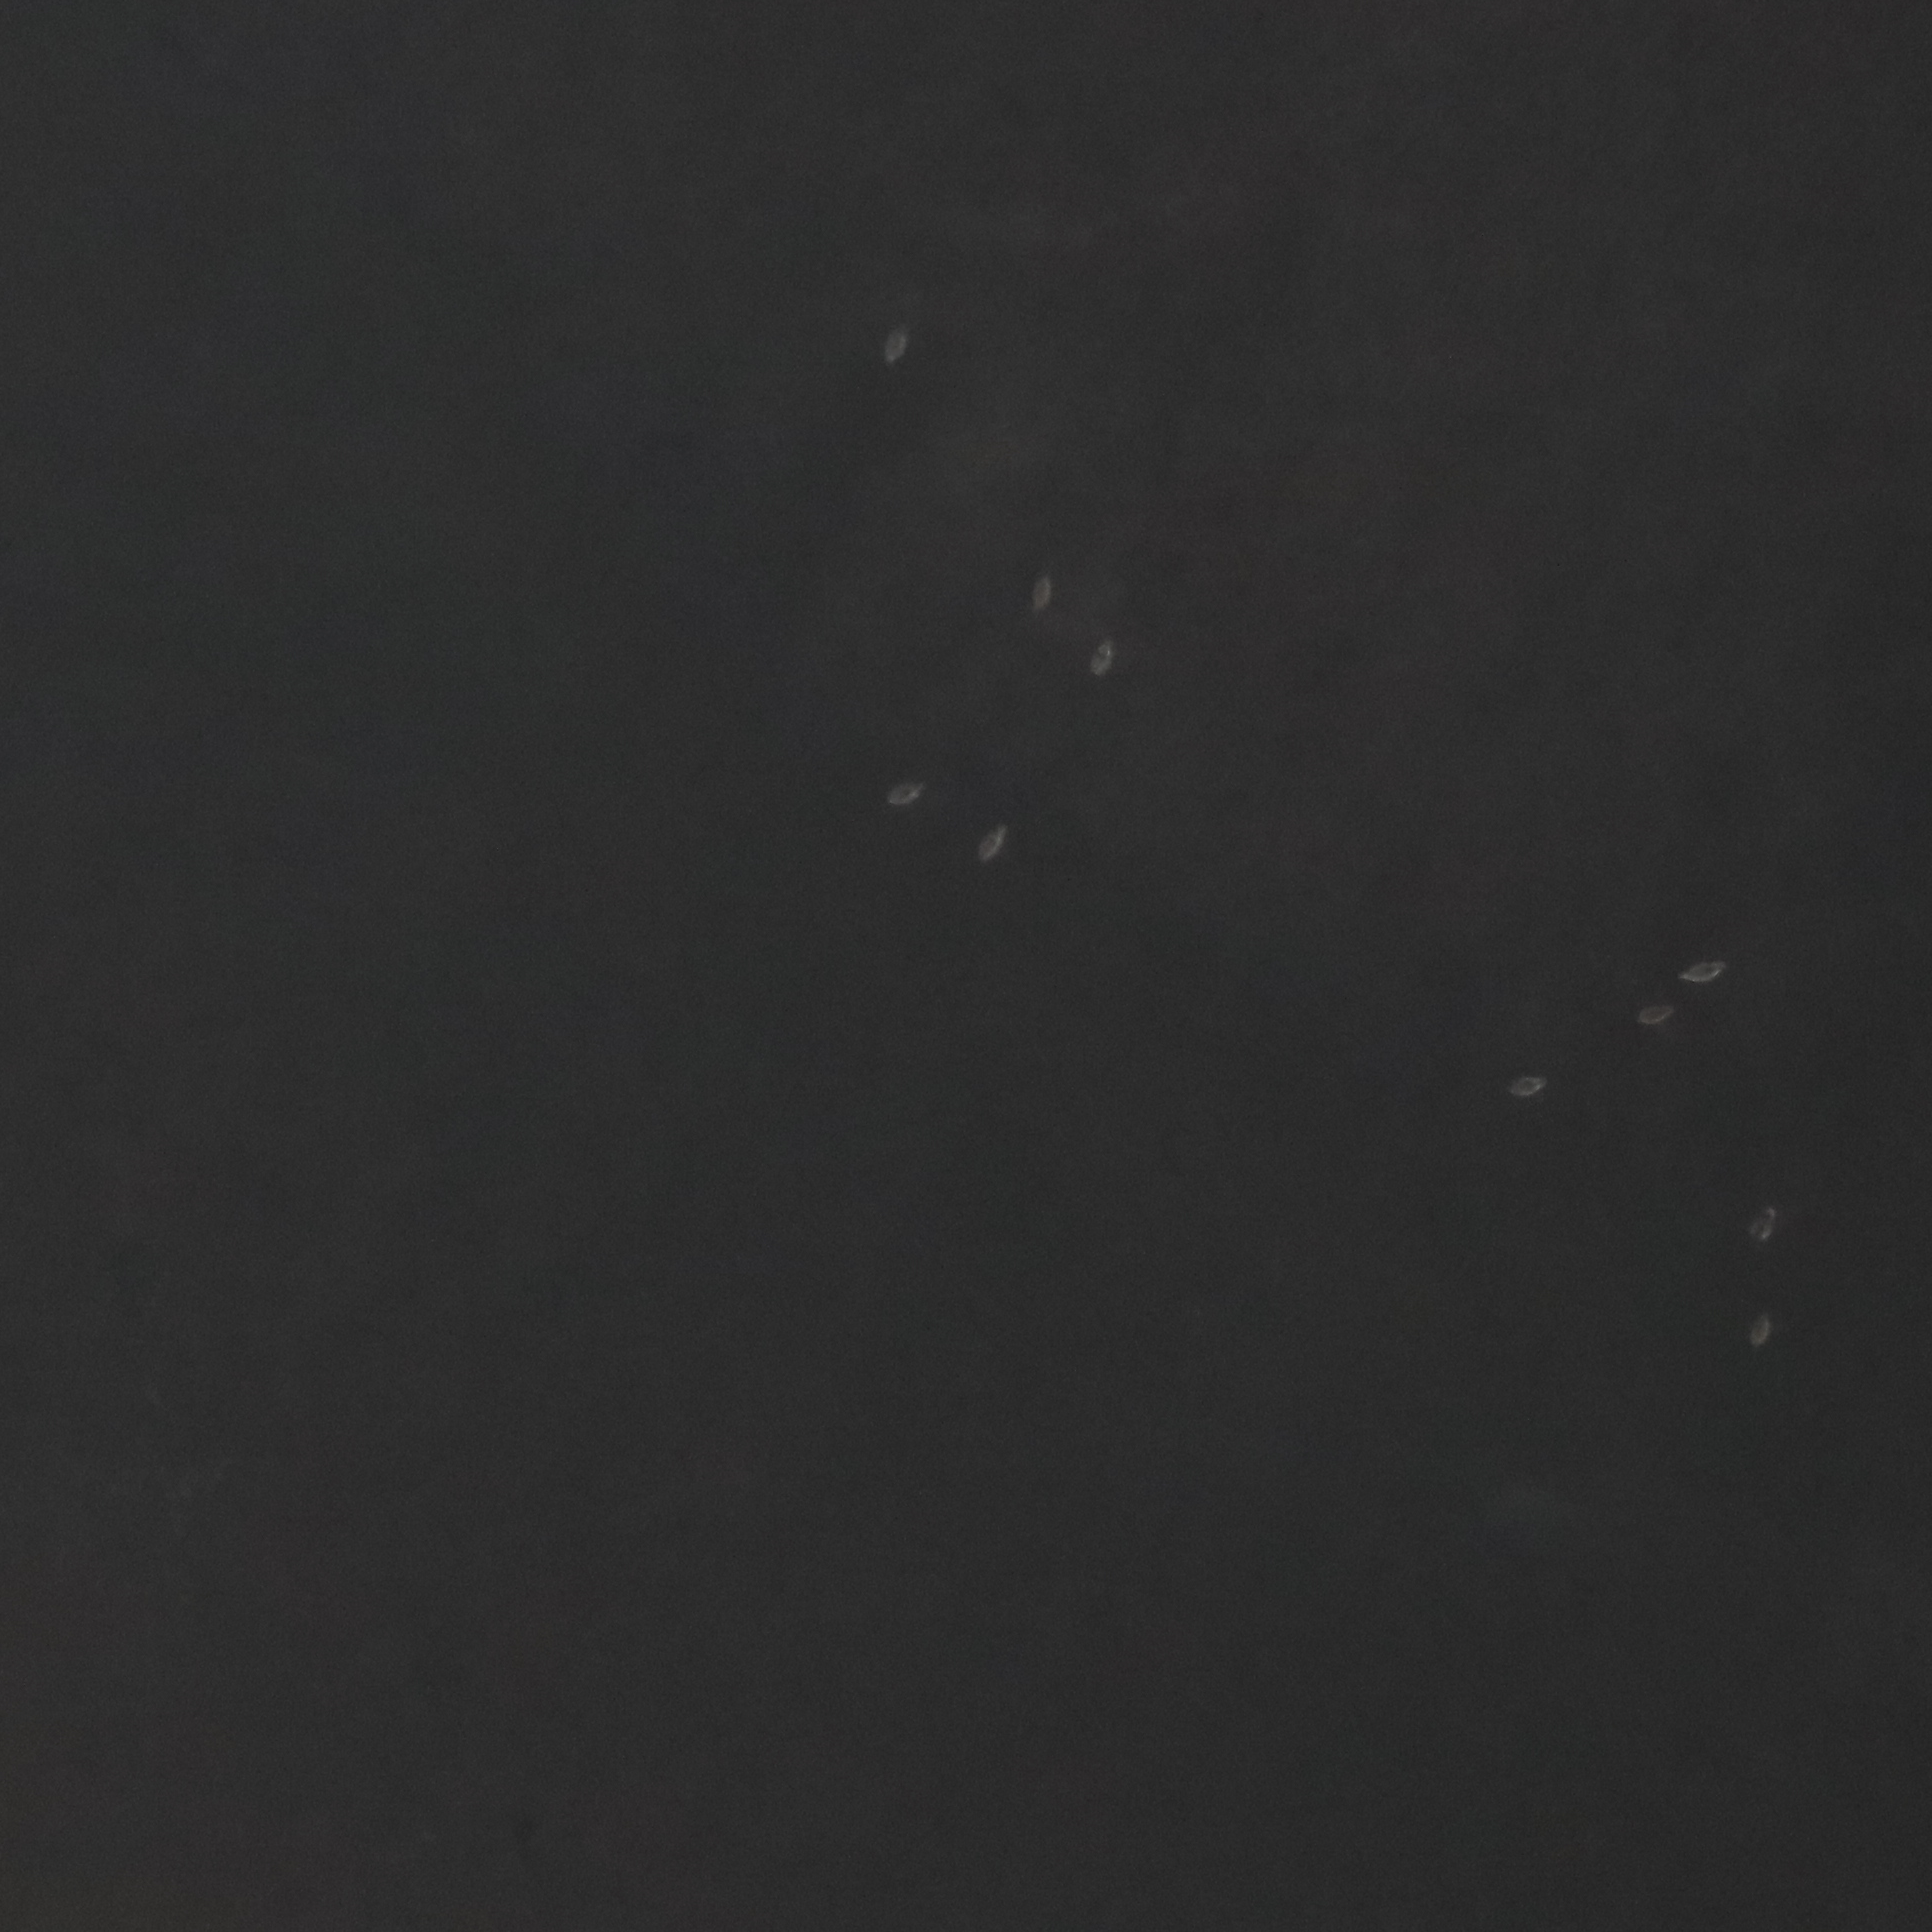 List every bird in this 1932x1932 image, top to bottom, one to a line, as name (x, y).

brant (897, 347)
brant (1044, 599)
brant (1102, 656)
brant (904, 796)
brant (990, 843)
other bird (1699, 974)
other bird (1651, 1014)
other bird (1528, 1086)
brant (1761, 1227)
other bird (1757, 1329)